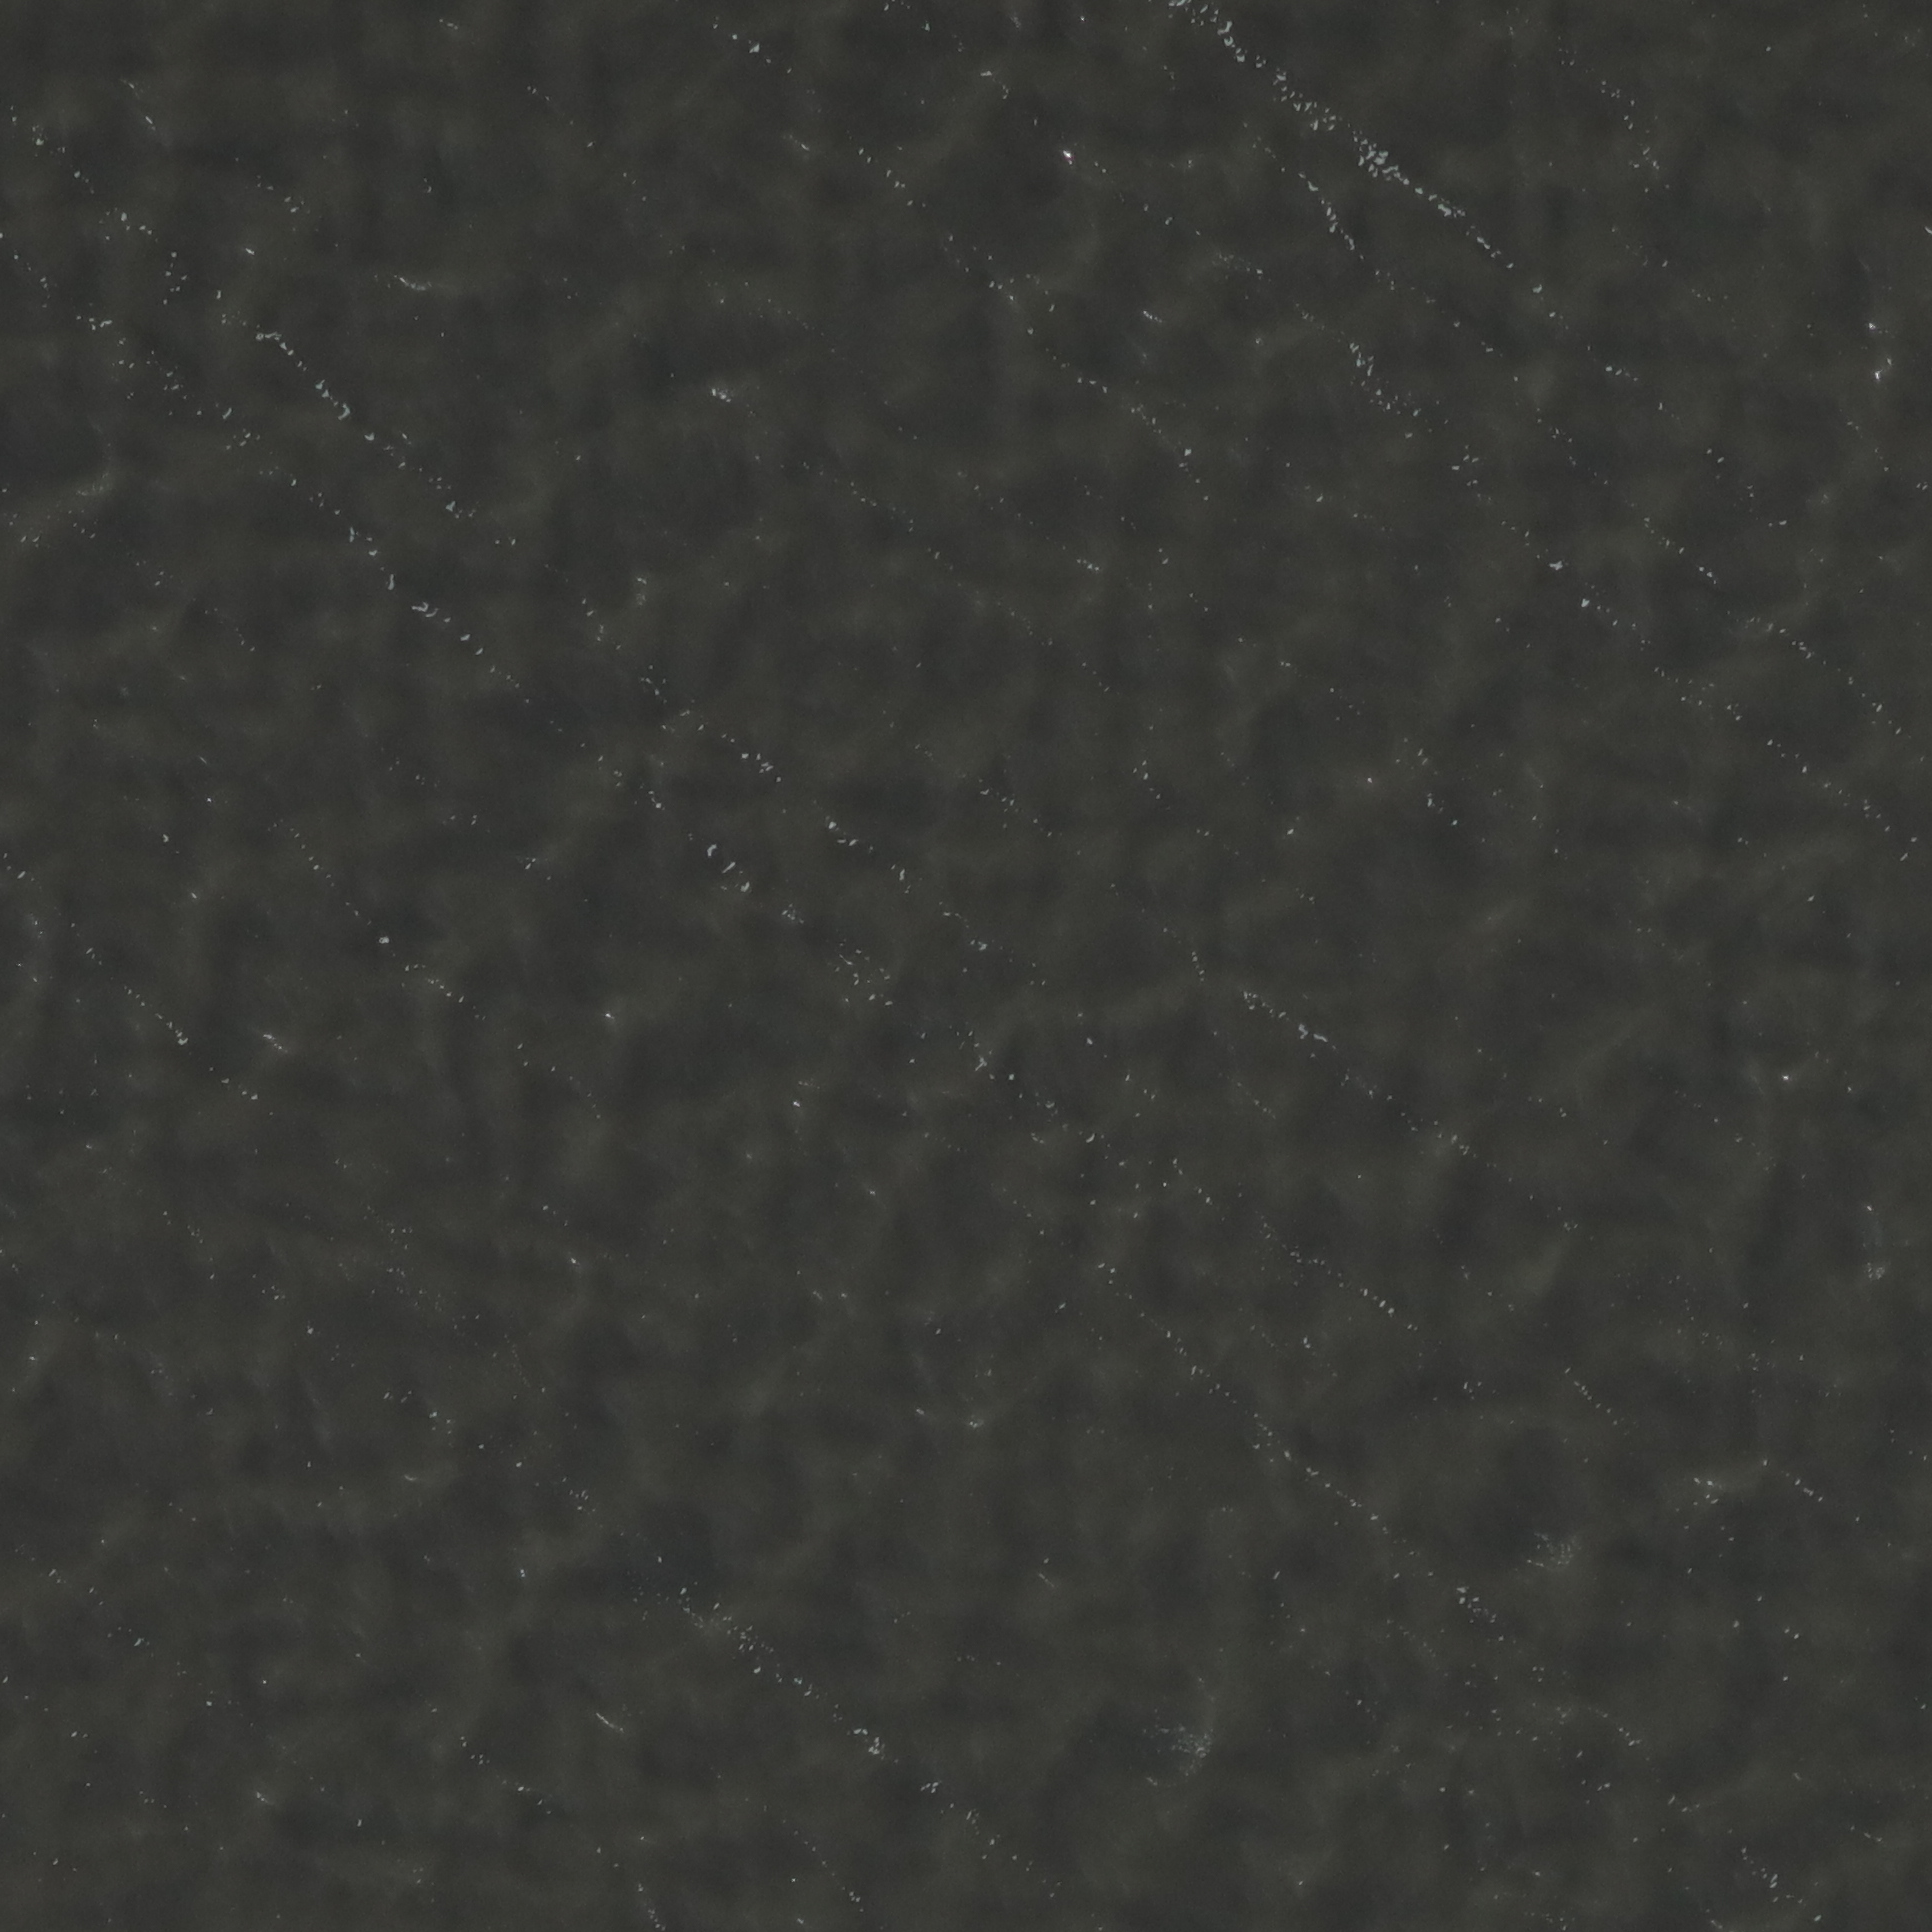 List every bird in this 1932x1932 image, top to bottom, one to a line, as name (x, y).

None